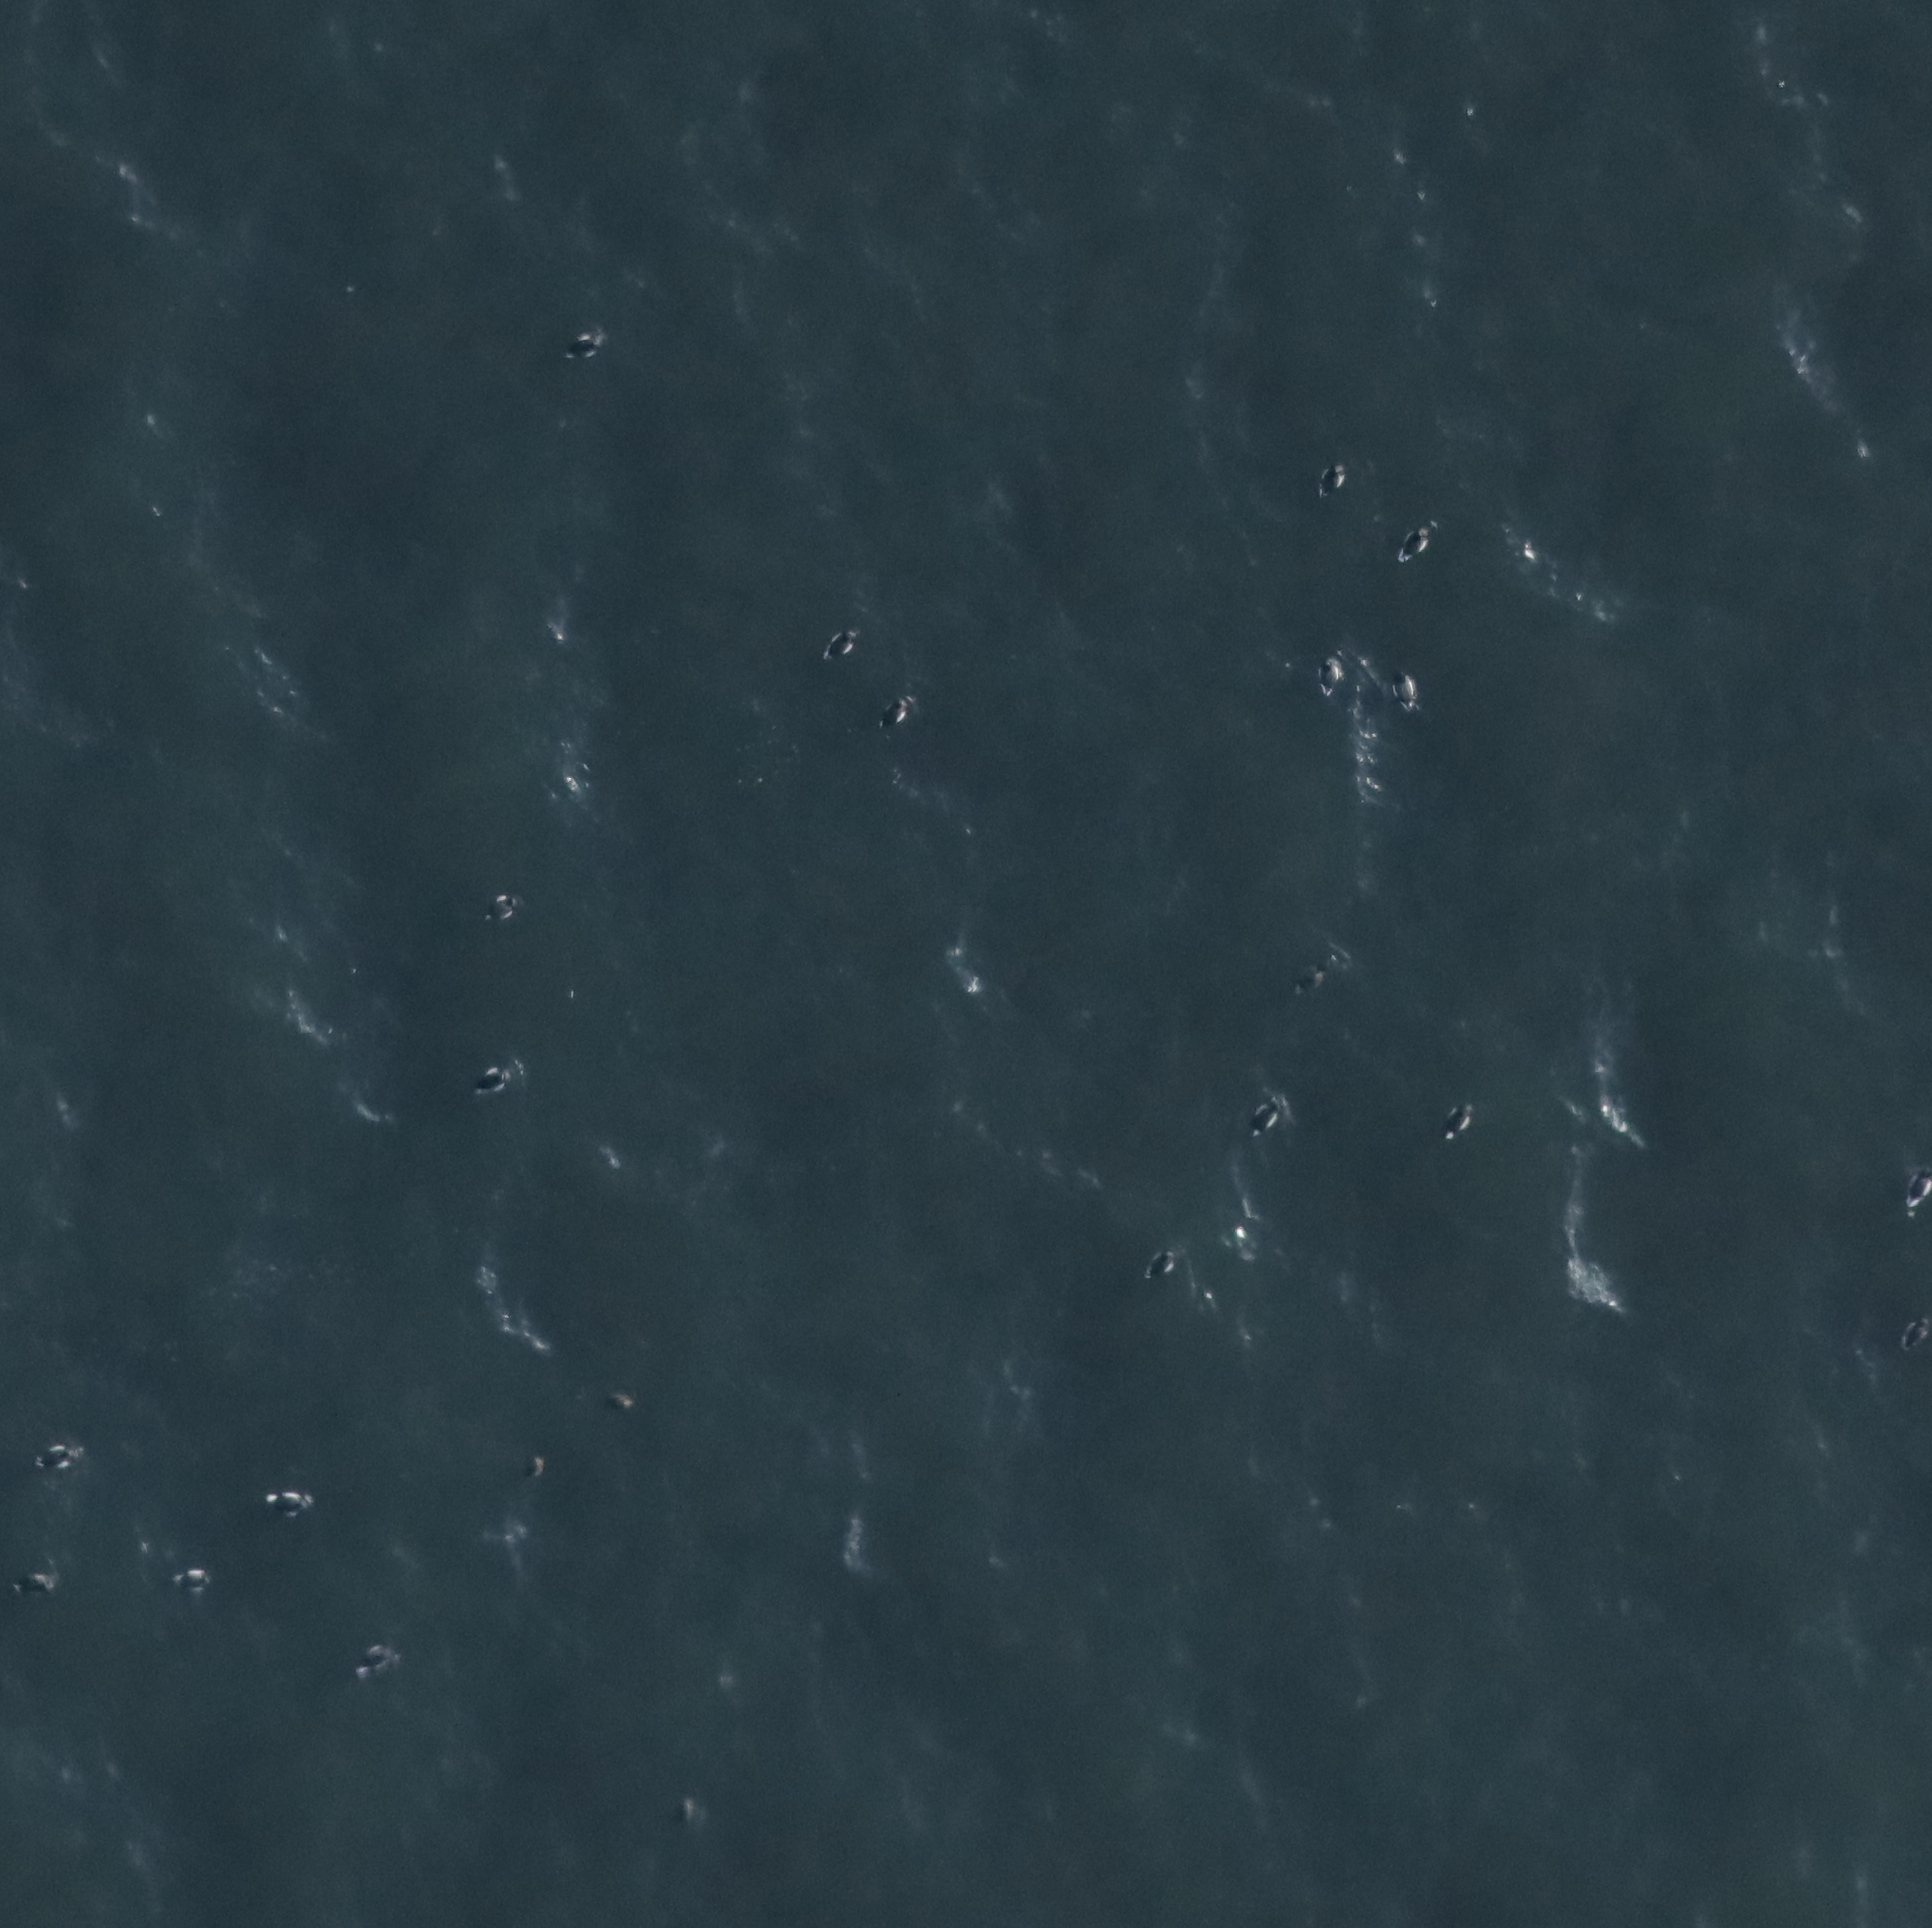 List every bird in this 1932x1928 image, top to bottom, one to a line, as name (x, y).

brant (580, 344)
brant (1329, 481)
brant (1413, 544)
brant (840, 644)
brant (1330, 679)
brant (1404, 692)
brant (888, 712)
brant (504, 906)
brant (1312, 978)
brant (491, 1079)
brant (1267, 1116)
brant (1458, 1122)
brant (1923, 1187)
brant (1158, 1260)
brant (1914, 1334)
other bird (622, 1399)
brant (56, 1459)
other bird (539, 1464)
brant (289, 1502)
brant (195, 1579)
brant (35, 1582)
brant (377, 1652)
other bird (691, 1812)